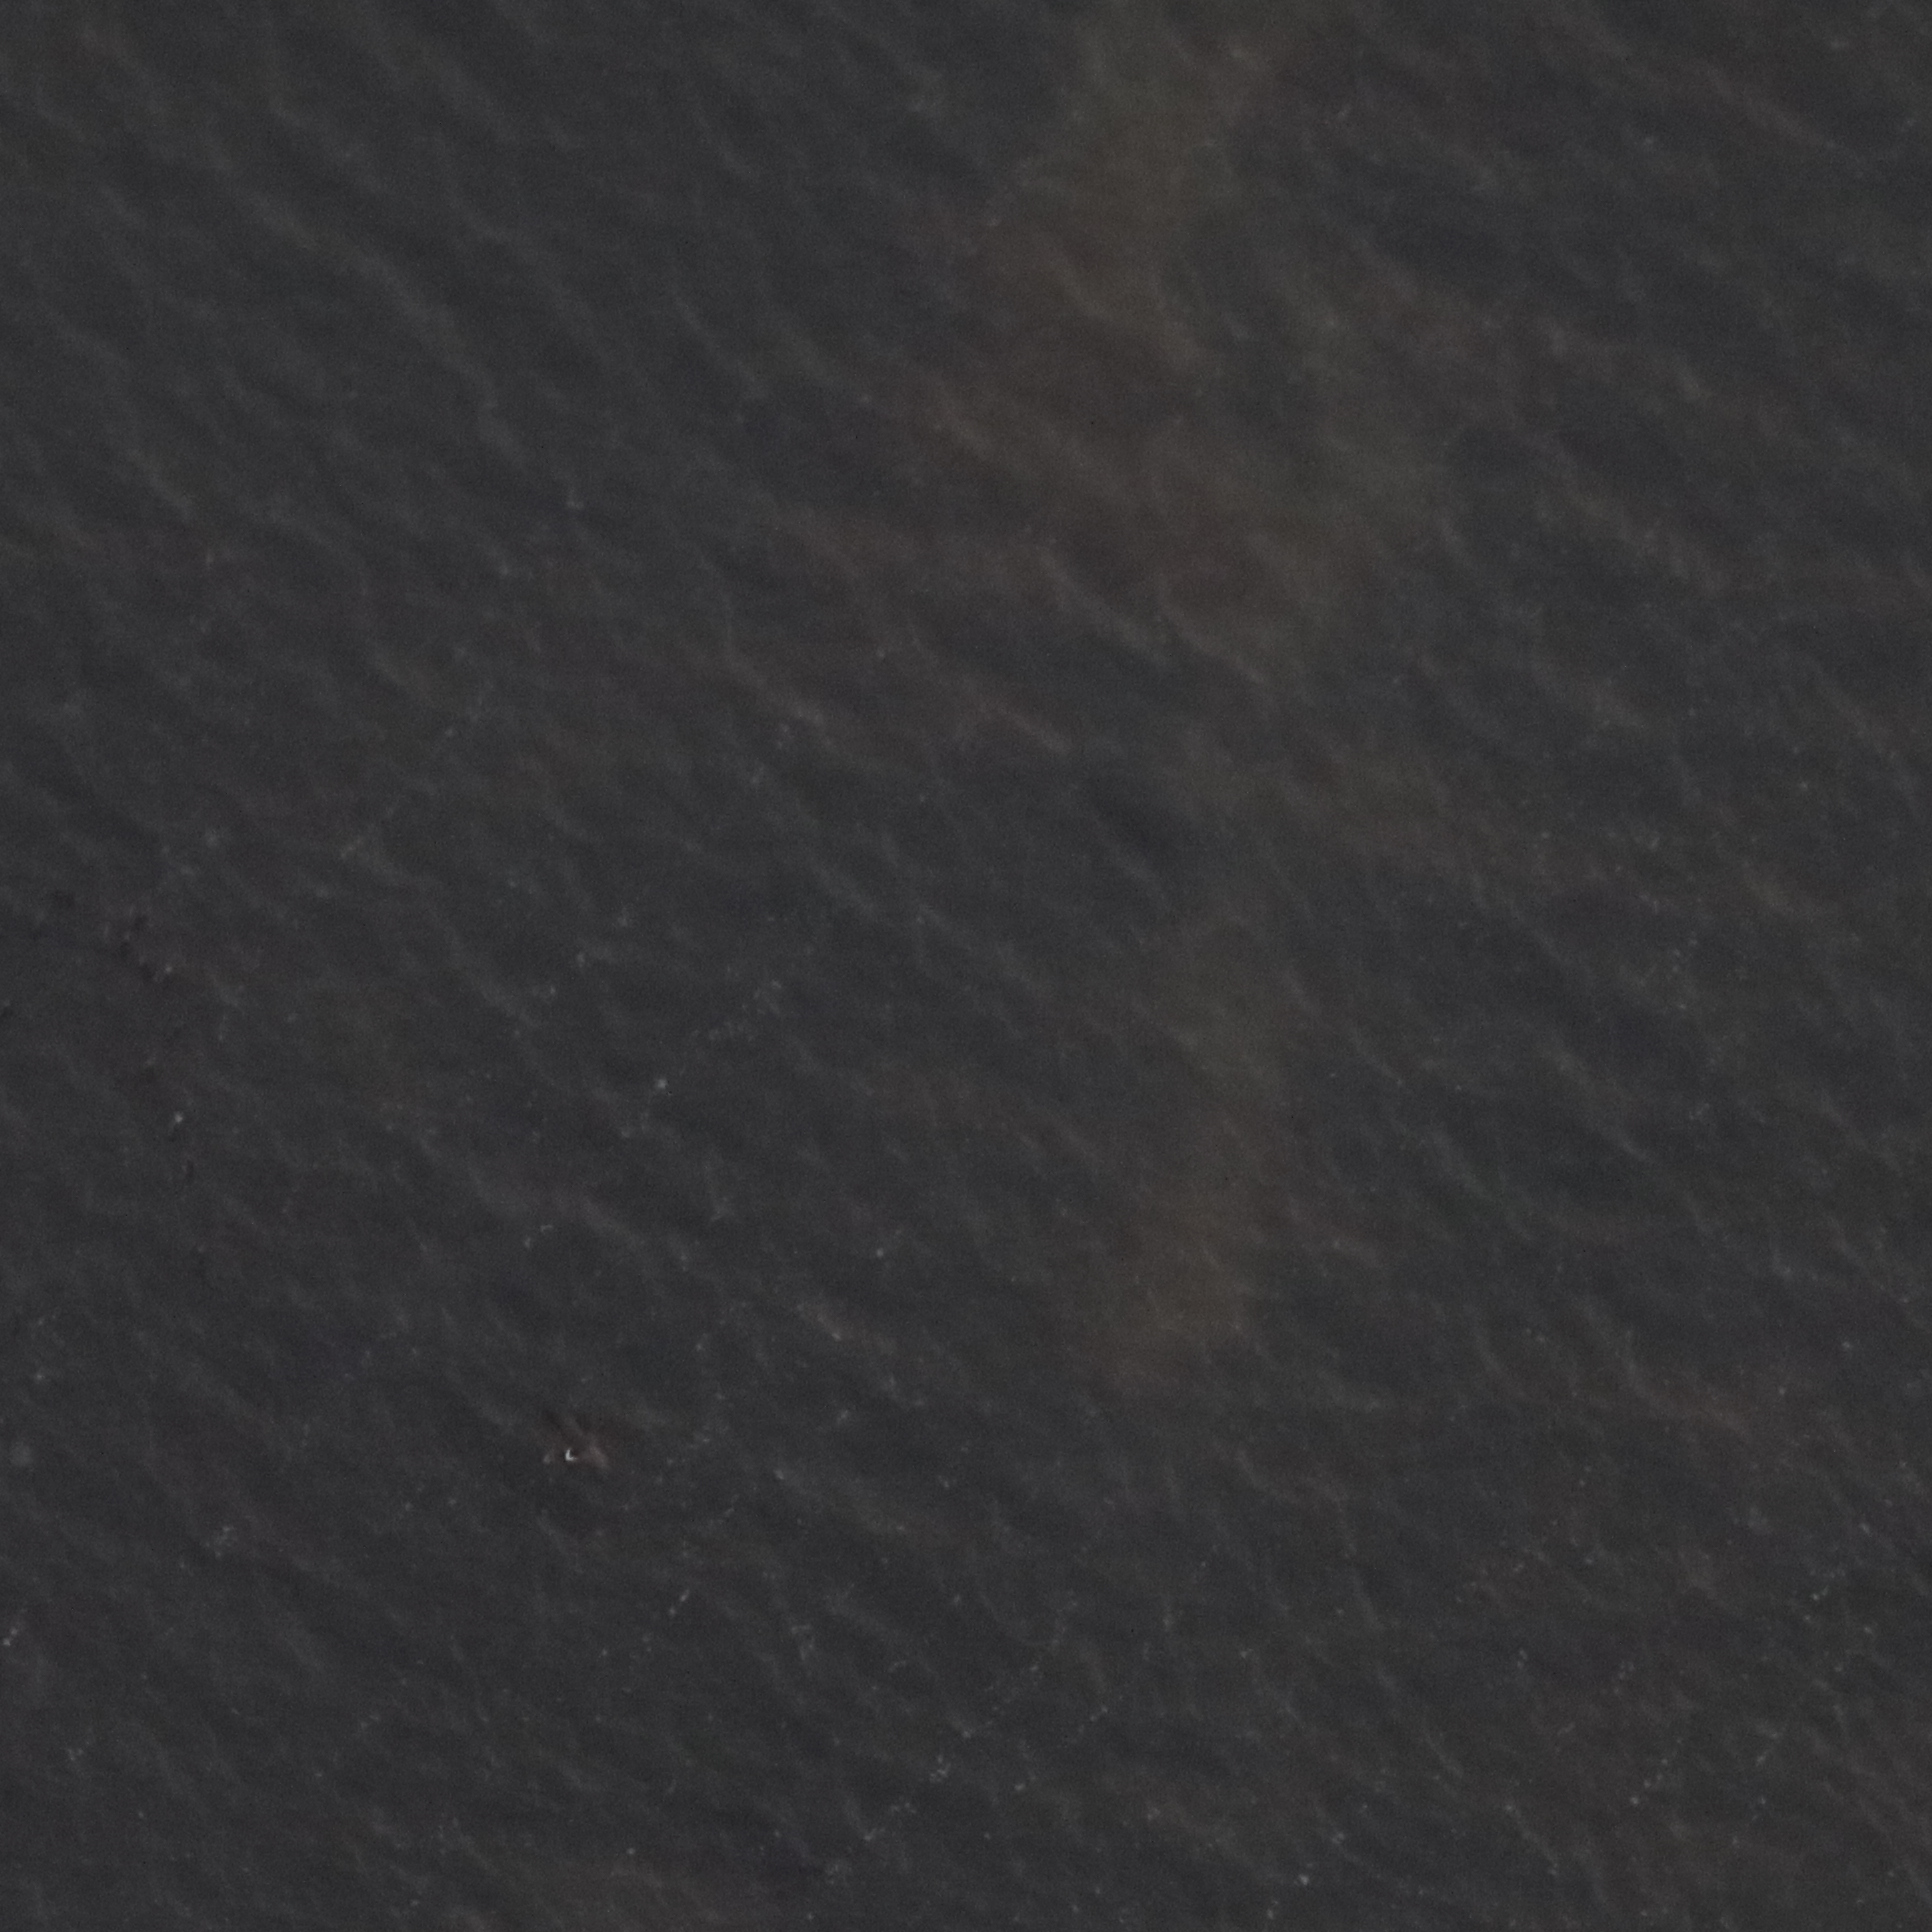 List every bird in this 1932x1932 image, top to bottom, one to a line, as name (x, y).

other bird (141, 918)
other bird (39, 919)
other bird (109, 934)
other bird (141, 962)
other bird (171, 975)
other bird (5, 1006)
other bird (177, 1023)
other bird (154, 1065)
other bird (172, 1123)
other bird (184, 1177)
other bird (197, 1252)
Canada goose (584, 1444)